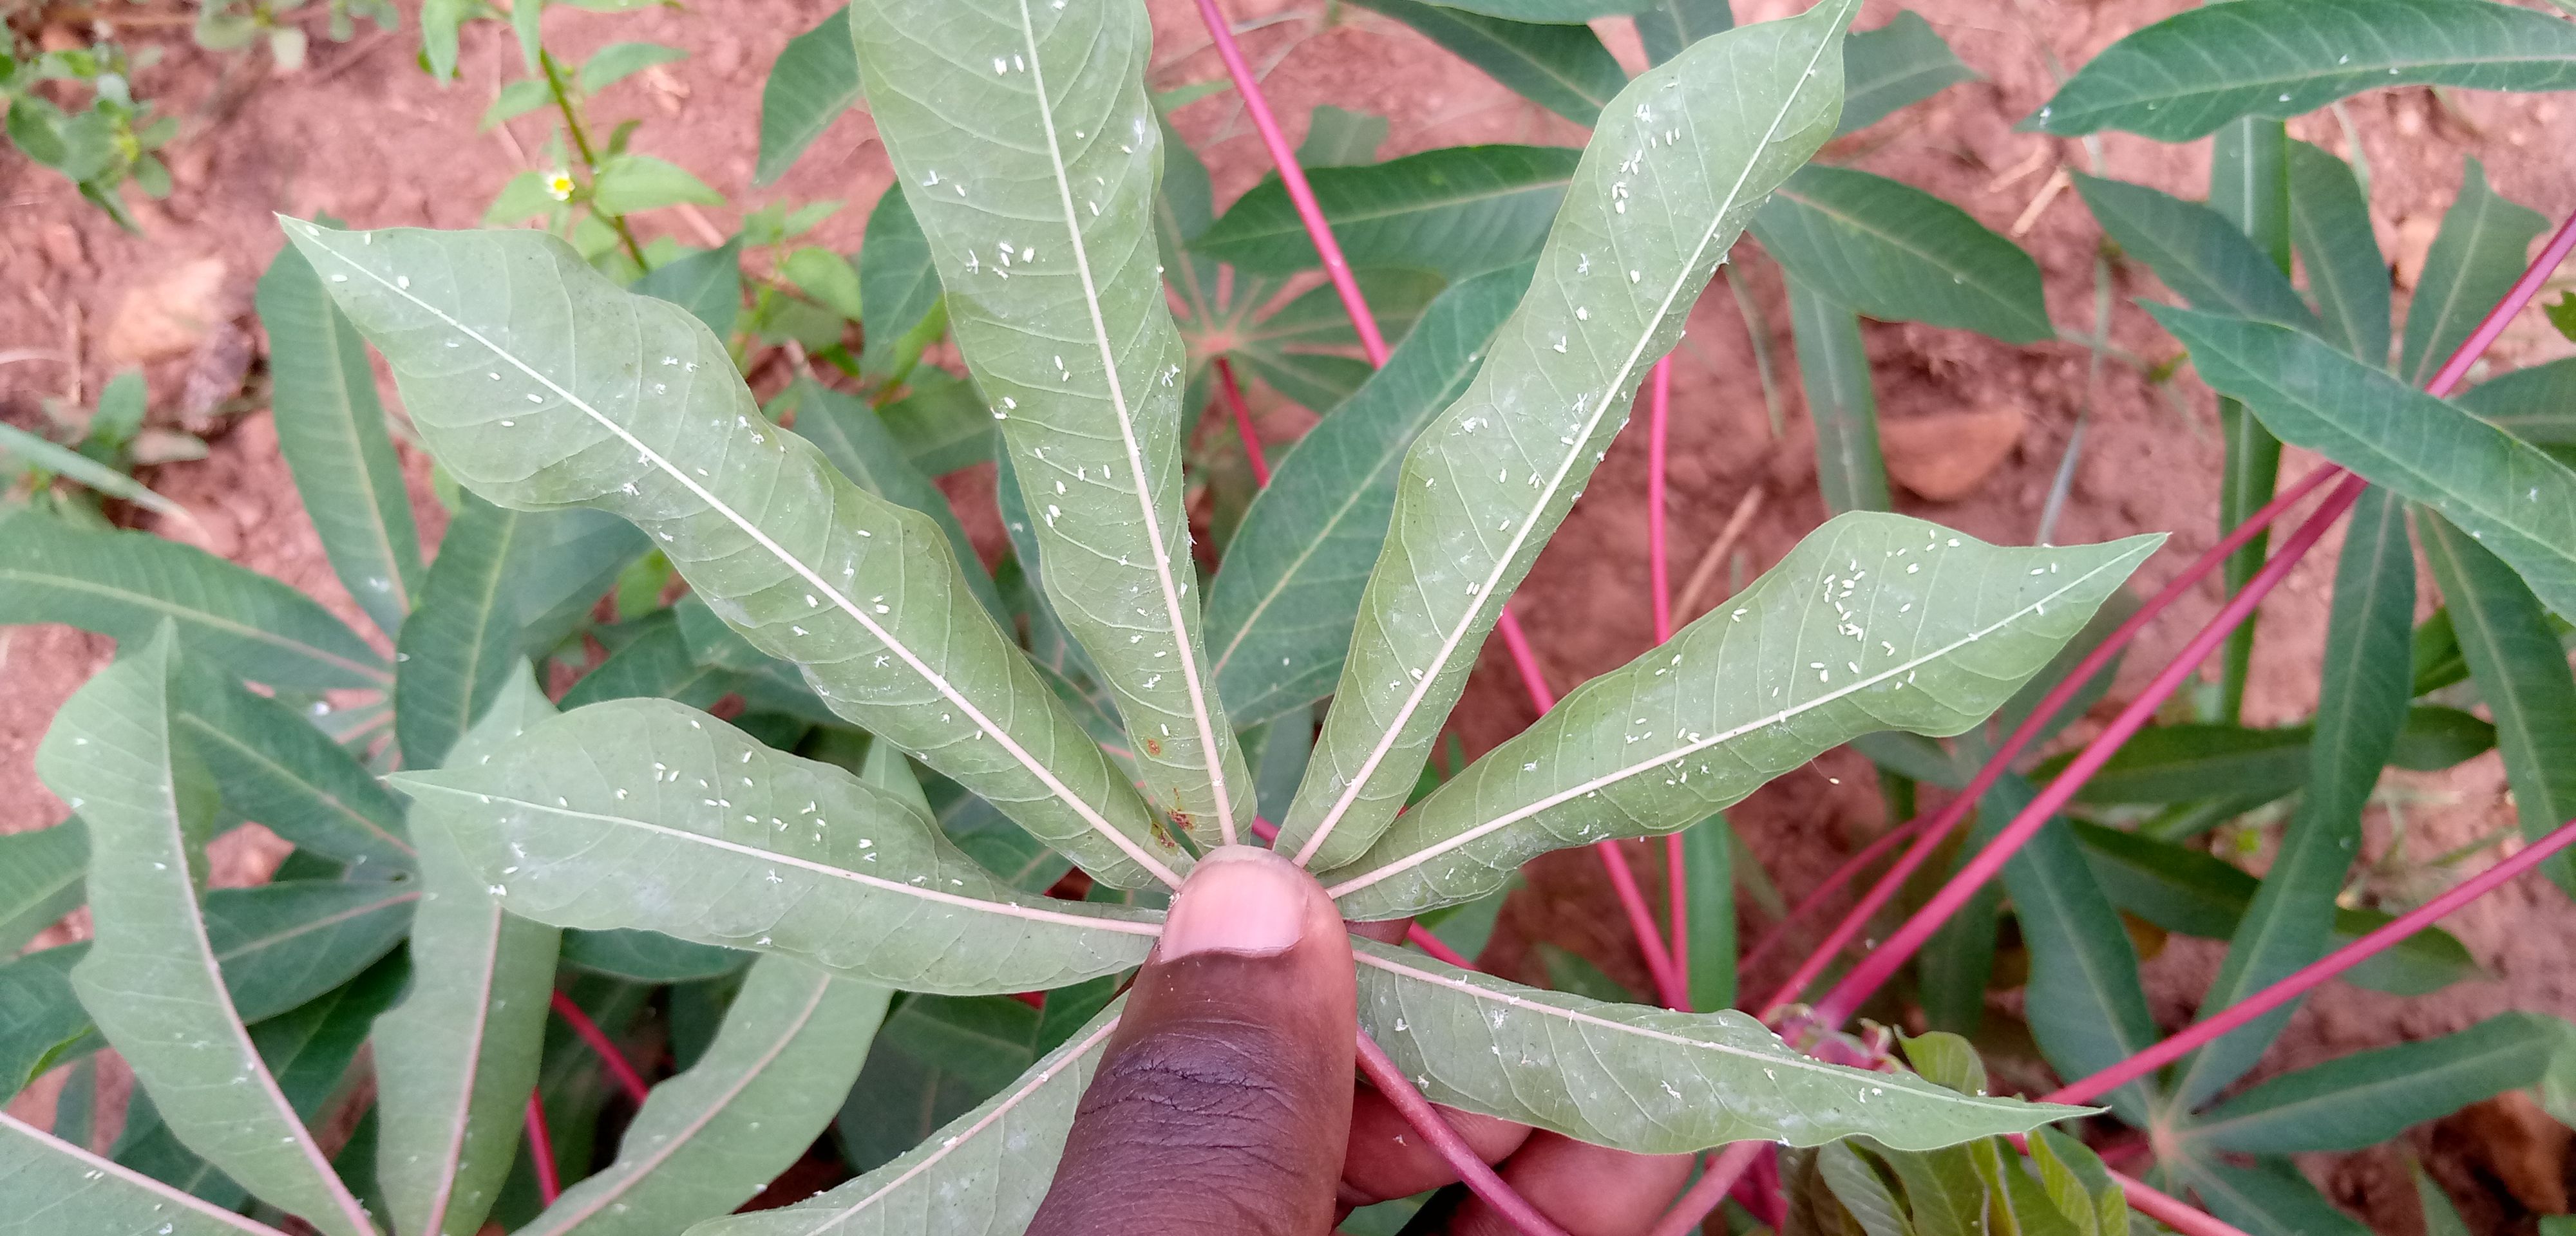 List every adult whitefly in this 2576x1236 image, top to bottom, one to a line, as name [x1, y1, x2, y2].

whitefly [1050, 1, 1074, 23]
whitefly [1013, 50, 1032, 76]
whitefly [993, 51, 1008, 83]
whitefly [1638, 98, 1653, 120]
whitefly [1634, 99, 1654, 122]
whitefly [1665, 125, 1689, 149]
whitefly [1663, 126, 1686, 149]
whitefly [1649, 133, 1667, 156]
whitefly [1119, 140, 1143, 163]
whitefly [1629, 145, 1645, 173]
whitefly [1629, 145, 1651, 177]
whitefly [1615, 155, 1637, 178]
whitefly [920, 168, 948, 195]
whitefly [1091, 171, 1117, 191]
whitefly [1611, 178, 1633, 202]
whitefly [954, 180, 970, 203]
whitefly [1606, 194, 1627, 219]
whitefly [1083, 197, 1104, 218]
whitefly [306, 223, 324, 238]
whitefly [361, 230, 379, 248]
whitefly [992, 236, 1016, 267]
whitefly [989, 237, 1021, 269]
whitefly [1018, 243, 1042, 265]
whitefly [328, 267, 352, 285]
whitefly [1627, 267, 1645, 288]
whitefly [397, 269, 415, 294]
whitefly [1573, 301, 1596, 328]
whitefly [1550, 333, 1575, 360]
whitefly [443, 336, 462, 354]
whitefly [1050, 352, 1070, 375]
whitefly [1060, 364, 1078, 388]
whitefly [486, 369, 504, 384]
whitefly [1568, 382, 1598, 415]
whitefly [526, 389, 545, 408]
whitefly [998, 391, 1022, 411]
whitefly [994, 407, 1009, 426]
whitefly [1472, 412, 1492, 430]
whitefly [500, 413, 516, 433]
whitefly [1459, 415, 1481, 435]
whitefly [1556, 431, 1575, 448]
whitefly [1031, 442, 1048, 467]
whitefly [635, 451, 651, 469]
whitefly [1073, 462, 1093, 485]
whitefly [1097, 462, 1117, 483]
whitefly [1494, 464, 1512, 487]
whitefly [696, 465, 709, 479]
whitefly [1528, 469, 1548, 494]
whitefly [1522, 473, 1547, 493]
whitefly [1423, 476, 1438, 493]
whitefly [1051, 478, 1070, 496]
whitefly [1046, 500, 1065, 520]
whitefly [1039, 510, 1063, 534]
whitefly [1493, 514, 1519, 531]
whitefly [1923, 526, 1940, 539]
whitefly [1950, 531, 1961, 552]
whitefly [1918, 539, 1936, 555]
whitefly [1893, 543, 1910, 556]
whitefly [2042, 557, 2063, 581]
whitefly [1848, 559, 1868, 582]
whitefly [2030, 561, 2047, 581]
whitefly [1900, 563, 1919, 579]
whitefly [1815, 573, 1836, 593]
whitefly [1837, 574, 1859, 601]
whitefly [1461, 576, 1482, 597]
whitefly [1464, 581, 1488, 601]
whitefly [1818, 590, 1835, 606]
whitefly [802, 591, 828, 607]
whitefly [870, 594, 893, 613]
whitefly [869, 595, 903, 623]
whitefly [1833, 596, 1856, 624]
whitefly [1832, 599, 1854, 620]
whitefly [2025, 601, 2047, 617]
whitefly [1727, 604, 1753, 626]
whitefly [1900, 604, 1918, 617]
whitefly [1728, 607, 1751, 627]
whitefly [790, 617, 808, 635]
whitefly [1836, 621, 1868, 643]
whitefly [1839, 622, 1864, 639]
whitefly [1127, 630, 1146, 645]
whitefly [1880, 636, 1899, 659]
whitefly [1882, 639, 1904, 658]
whitefly [1151, 645, 1169, 662]
whitefly [1667, 650, 1698, 679]
whitefly [868, 651, 895, 668]
whitefly [1807, 658, 1828, 672]
whitefly [1846, 658, 1866, 679]
whitefly [1652, 661, 1670, 678]
whitefly [1404, 663, 1430, 684]
whitefly [1814, 665, 1836, 682]
whitefly [1901, 669, 1919, 686]
whitefly [1893, 677, 1909, 695]
whitefly [1765, 686, 1785, 701]
whitefly [1778, 709, 1793, 726]
whitefly [1633, 710, 1651, 727]
whitefly [941, 711, 953, 726]
whitefly [690, 716, 706, 734]
whitefly [1158, 716, 1174, 738]
whitefly [1671, 722, 1689, 747]
whitefly [969, 724, 986, 747]
whitefly [1687, 726, 1703, 747]
whitefly [1639, 727, 1654, 743]
whitefly [1622, 731, 1642, 749]
whitefly [742, 745, 761, 766]
whitefly [480, 751, 495, 769]
whitefly [1670, 755, 1684, 770]
whitefly [654, 758, 670, 784]
whitefly [1694, 759, 1711, 779]
whitefly [668, 763, 683, 786]
whitefly [1671, 763, 1692, 787]
whitefly [743, 771, 761, 789]
whitefly [699, 775, 711, 790]
whitefly [1665, 776, 1678, 790]
whitefly [612, 778, 632, 803]
whitefly [477, 787, 492, 803]
whitefly [1585, 788, 1600, 805]
whitefly [554, 789, 573, 812]
whitefly [717, 791, 734, 812]
whitefly [705, 794, 725, 817]
whitefly [798, 794, 818, 815]
whitefly [746, 810, 762, 828]
whitefly [773, 812, 790, 831]
whitefly [815, 812, 829, 827]
whitefly [772, 813, 791, 836]
whitefly [857, 830, 875, 850]
whitefly [503, 861, 519, 876]
whitefly [945, 871, 972, 885]
whitefly [487, 881, 512, 897]
whitefly [1766, 1027, 1789, 1045]
whitefly [1871, 1082, 1884, 1096]
whitefly [931, 1132, 970, 1151]